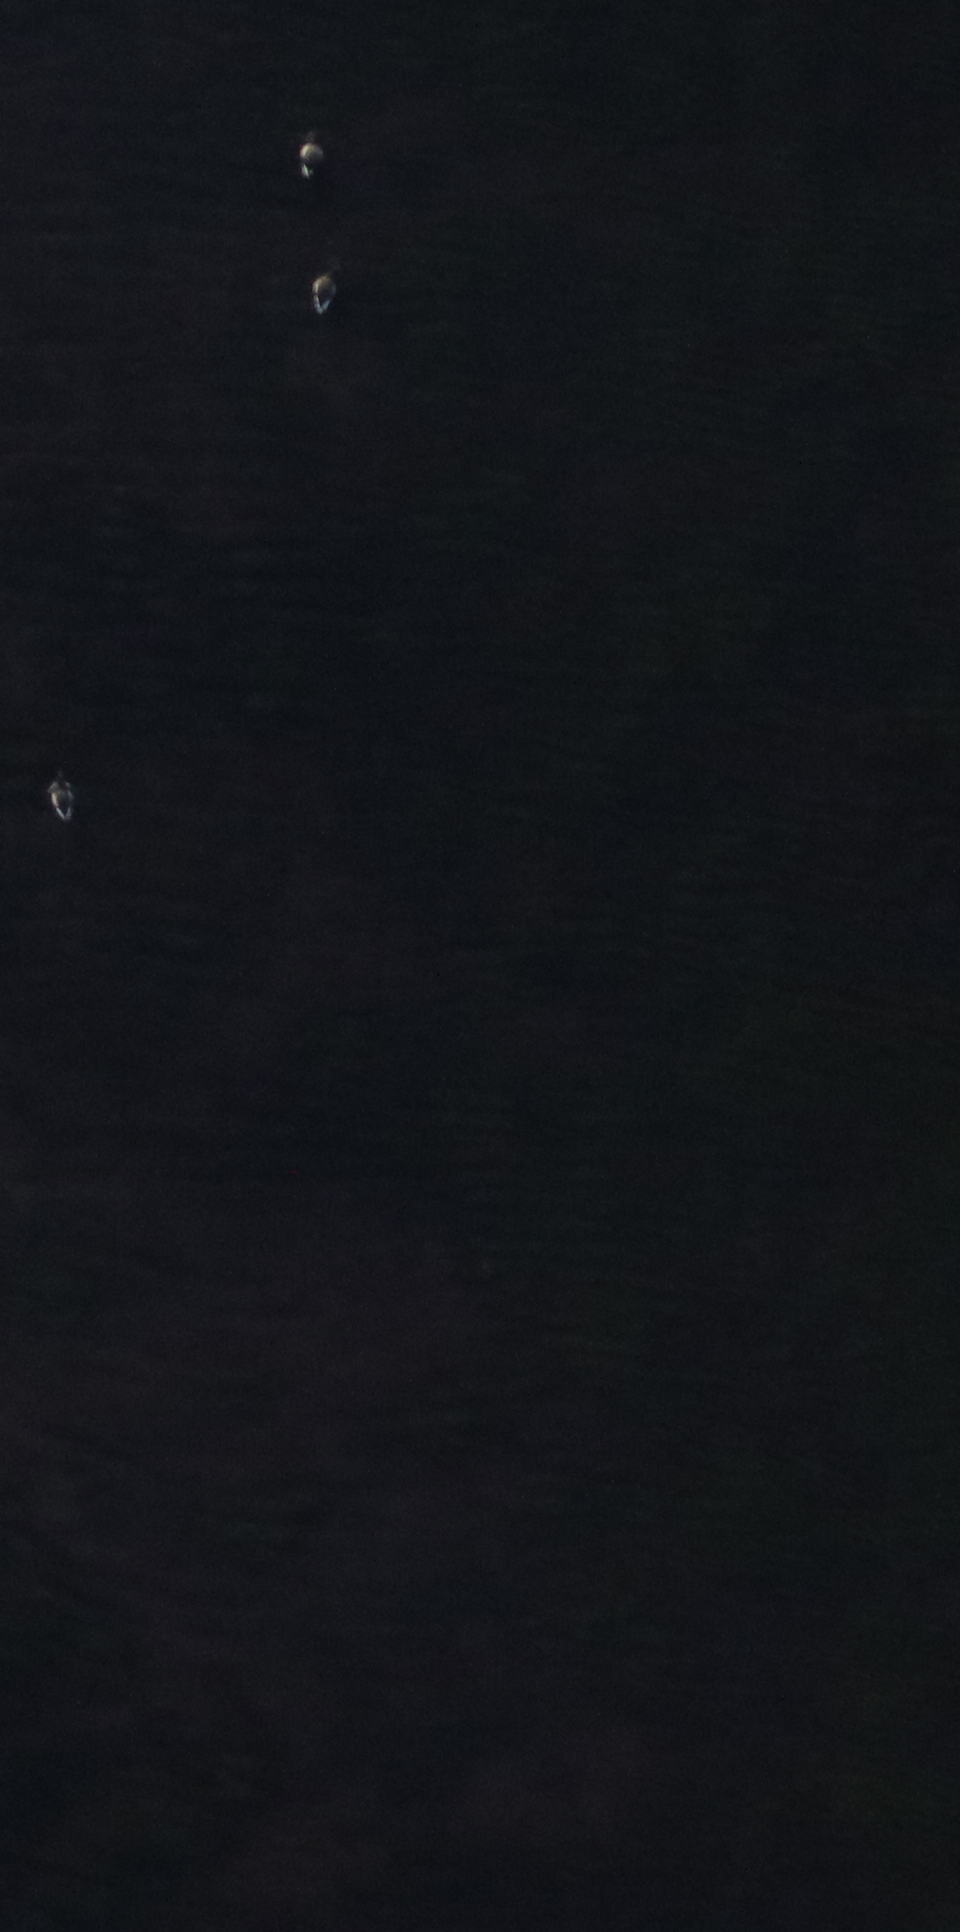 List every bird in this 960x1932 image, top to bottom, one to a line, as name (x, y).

brant (311, 153)
brant (325, 290)
brant (63, 794)